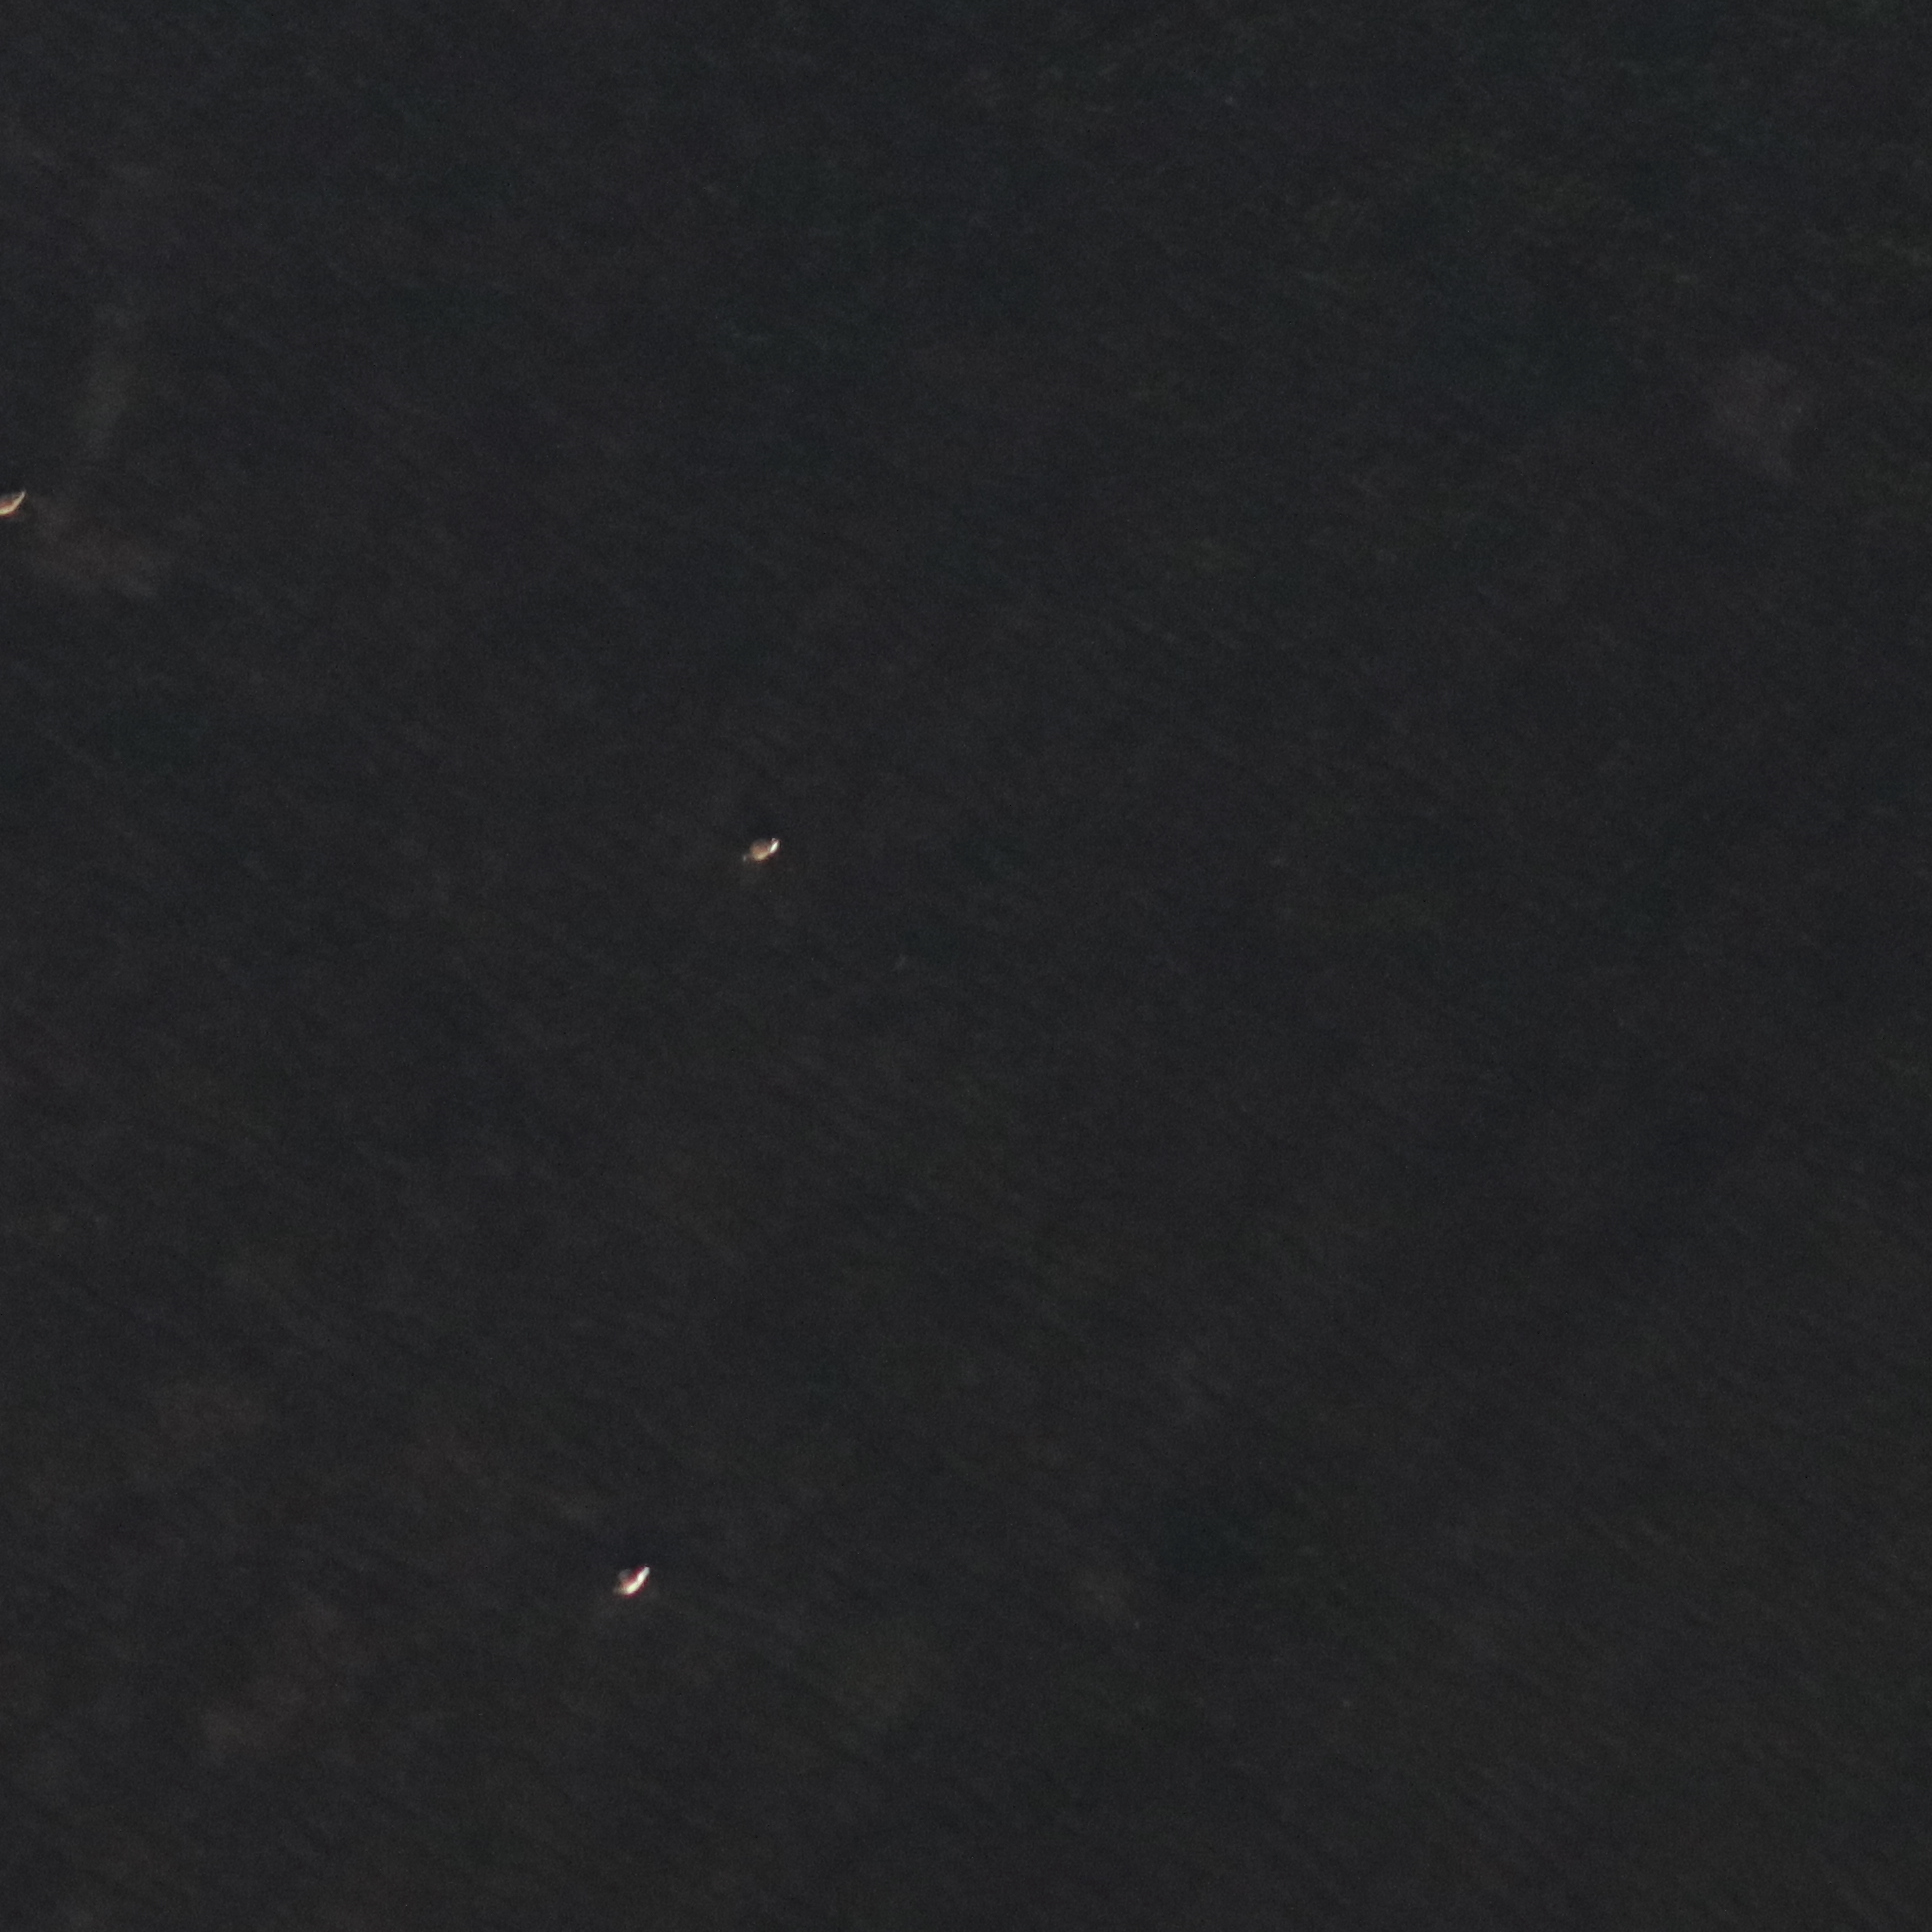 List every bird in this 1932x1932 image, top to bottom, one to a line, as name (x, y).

brant (5, 503)
brant (761, 849)
brant (629, 1580)